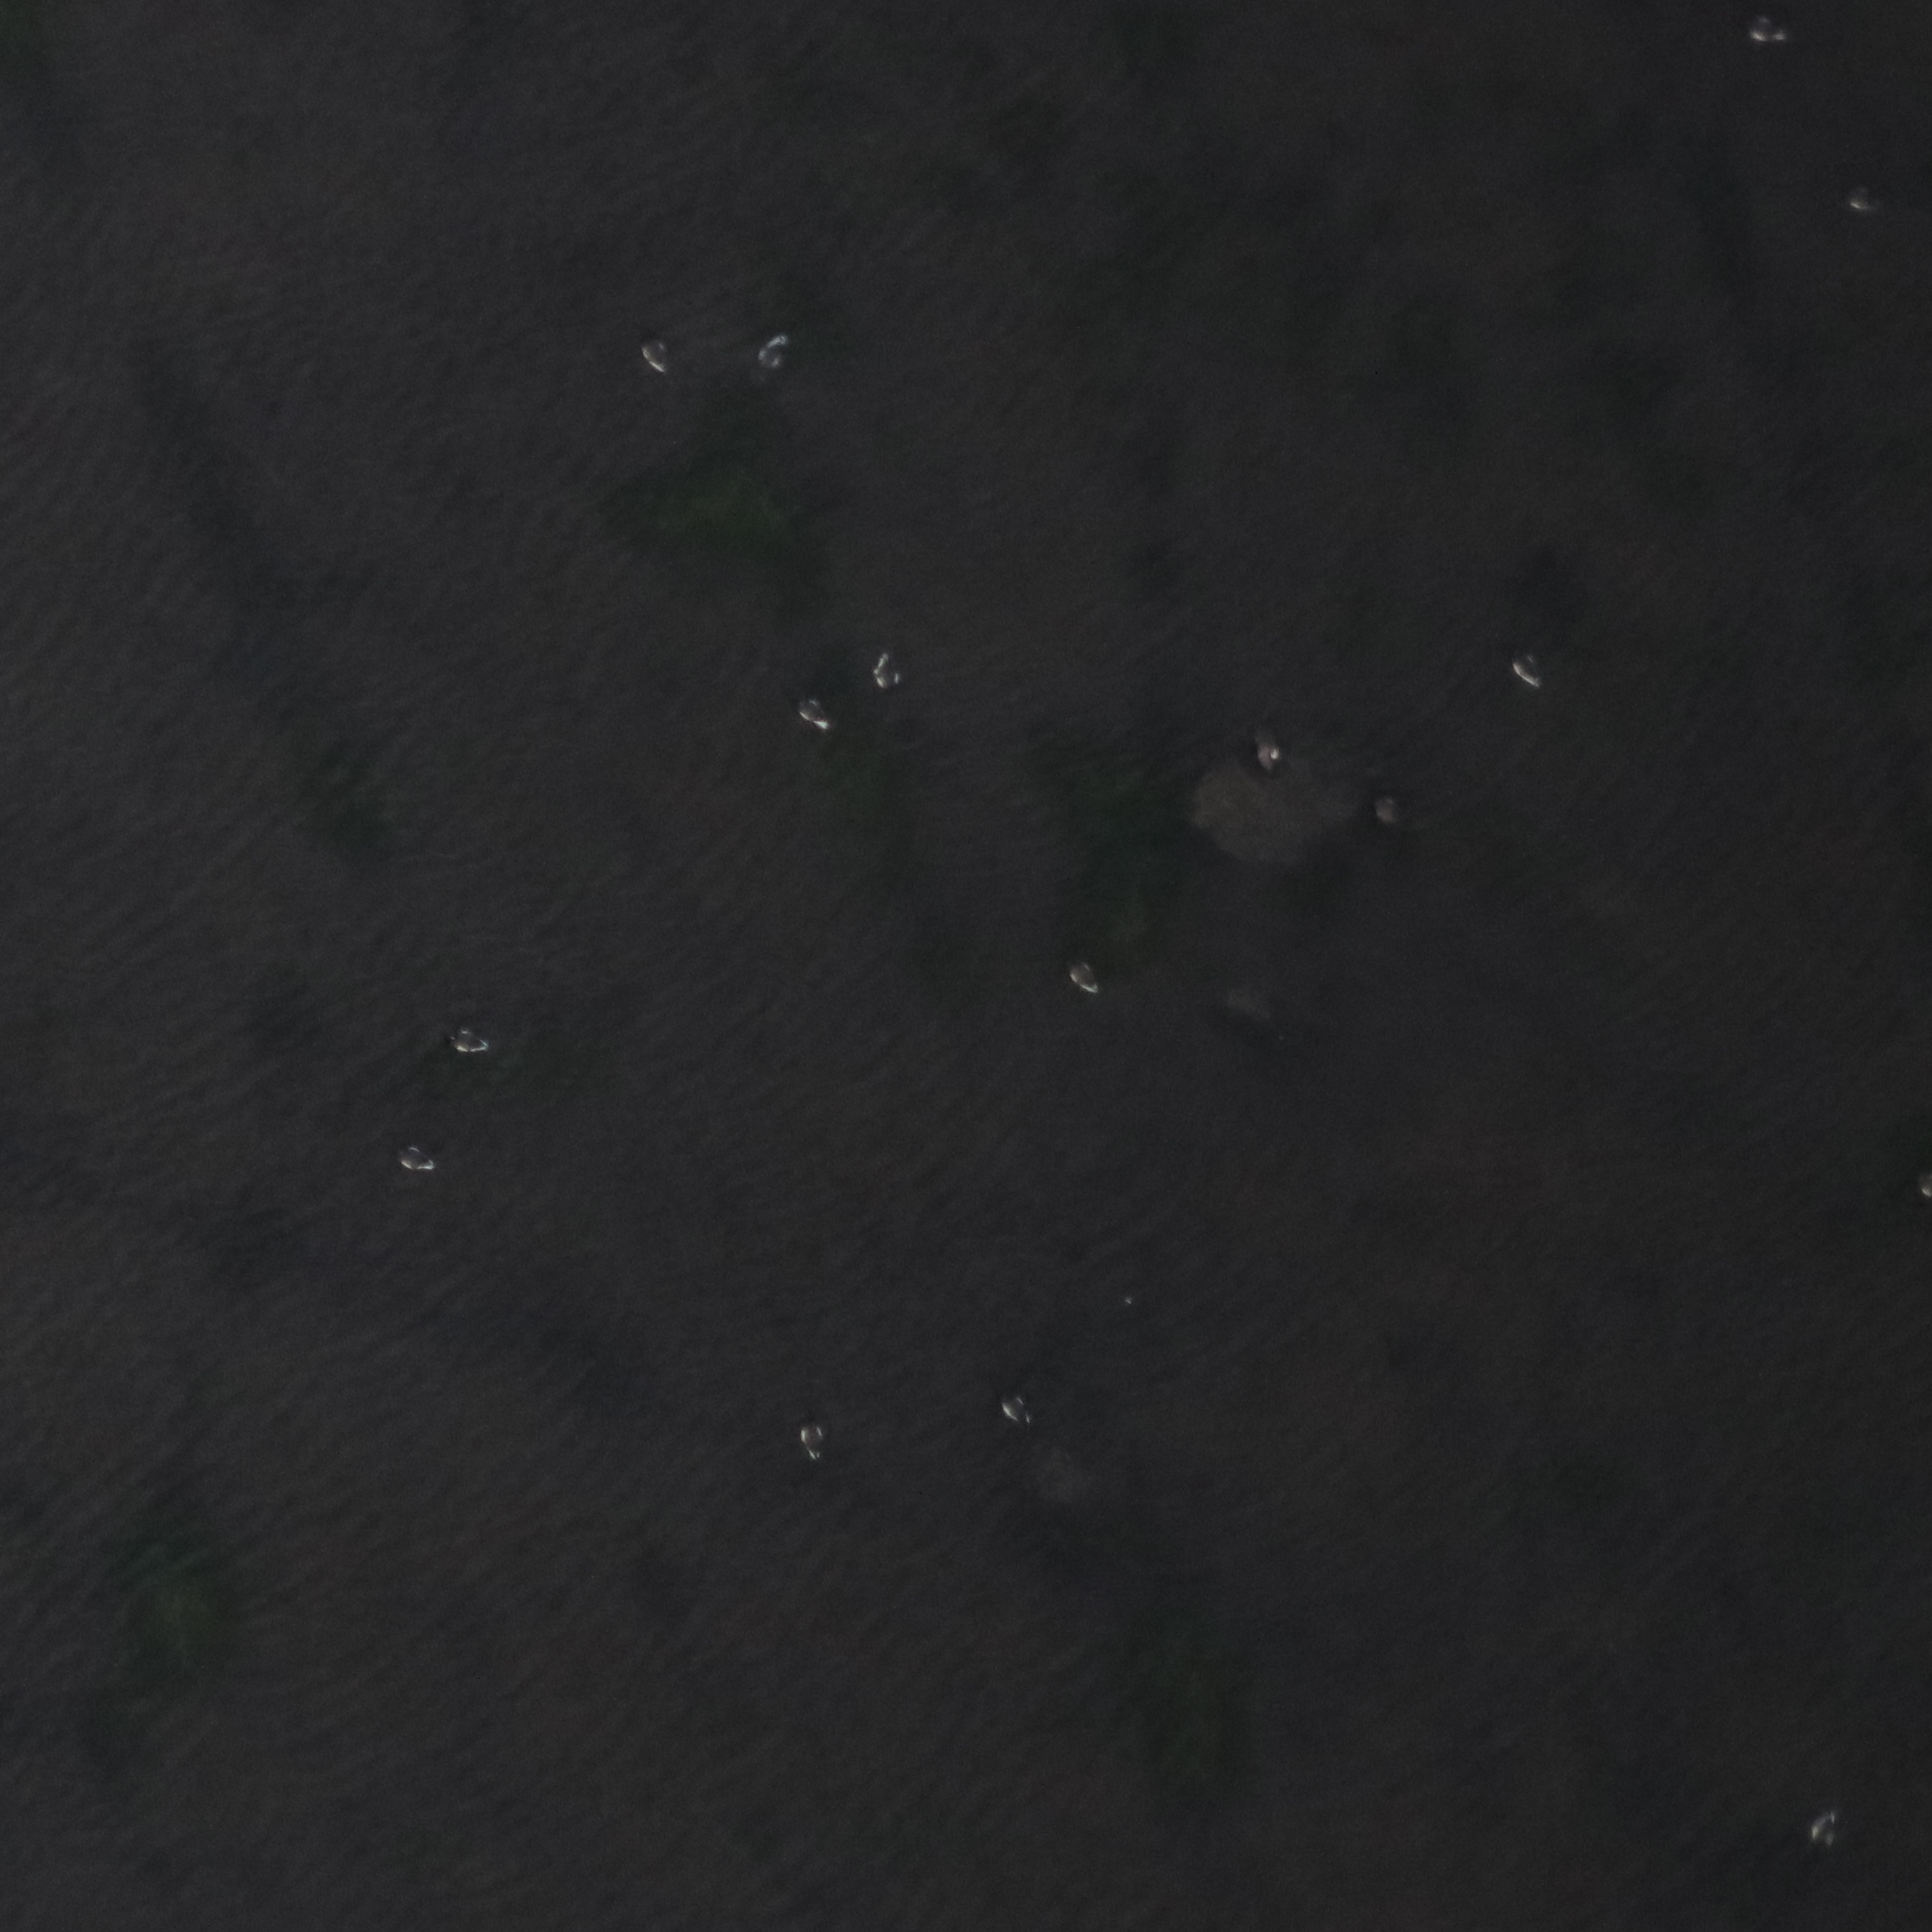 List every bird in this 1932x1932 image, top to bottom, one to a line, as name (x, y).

brant (1765, 29)
brant (1864, 202)
brant (773, 350)
brant (656, 353)
brant (1525, 668)
brant (889, 673)
brant (811, 709)
brant (1266, 751)
brant (1084, 975)
brant (466, 1040)
brant (416, 1159)
brant (1931, 1183)
brant (1017, 1409)
brant (810, 1438)
brant (1816, 1830)